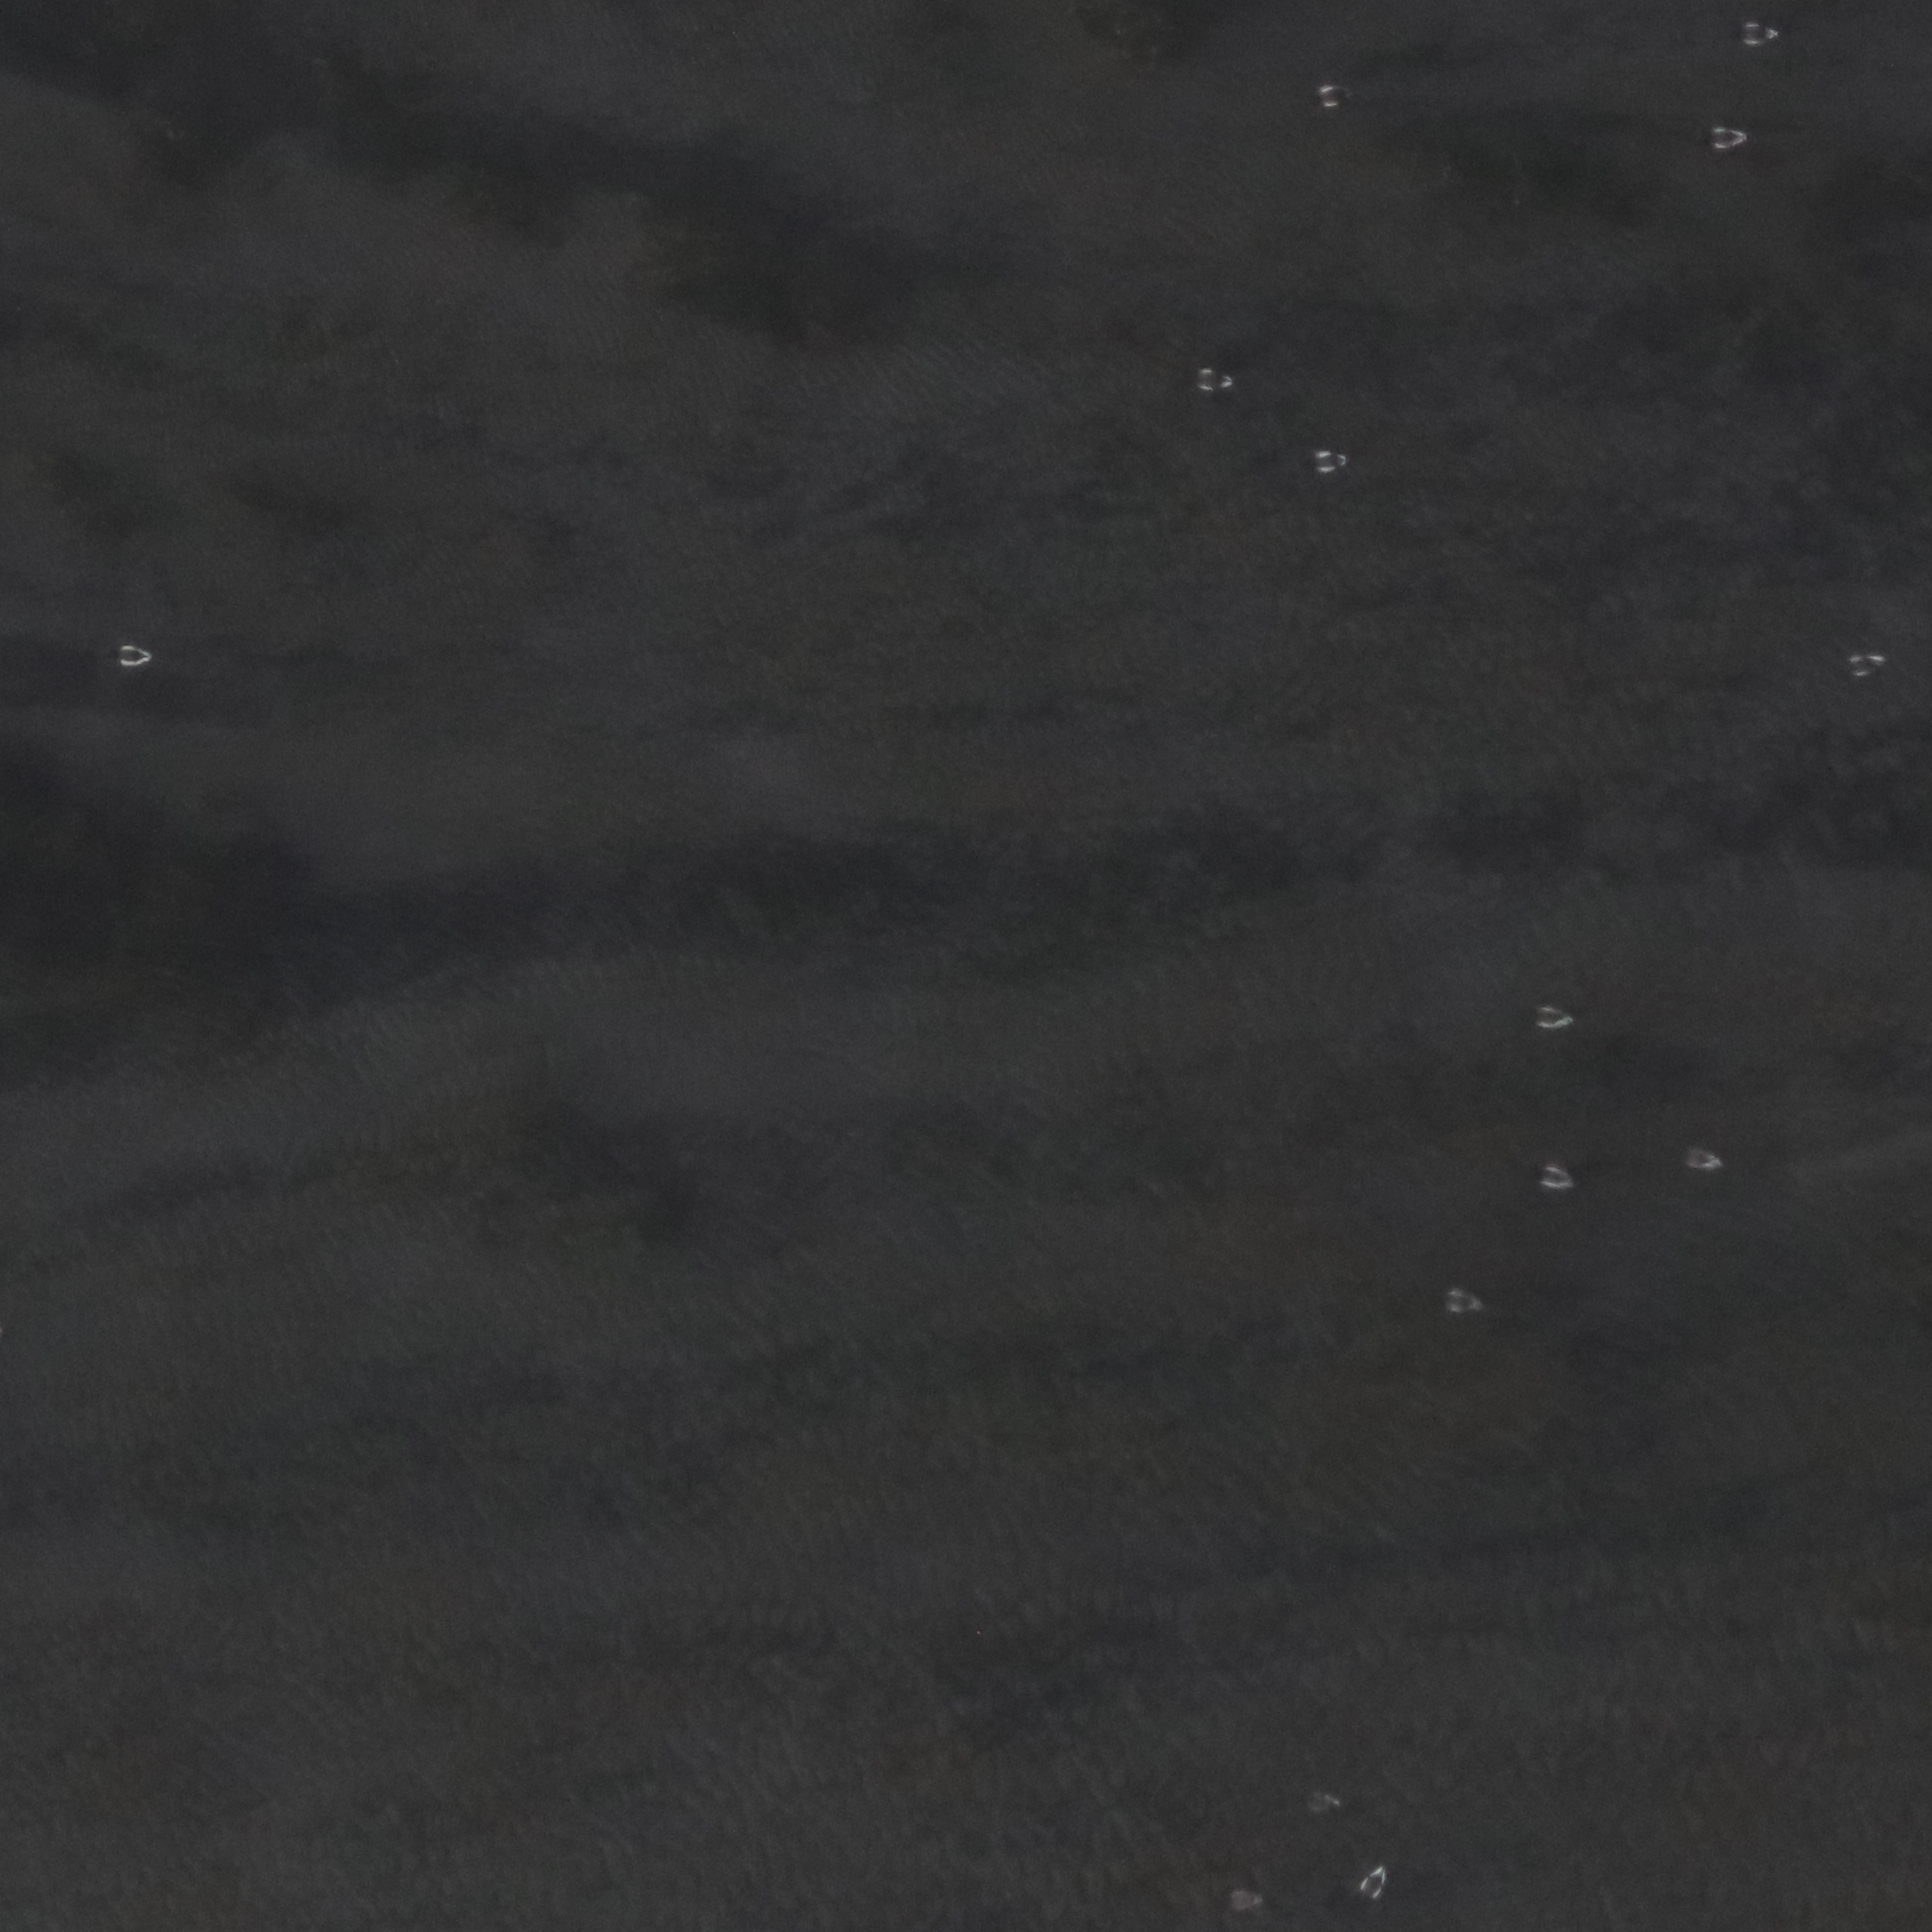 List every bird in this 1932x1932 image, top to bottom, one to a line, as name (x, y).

brant (1755, 33)
brant (1333, 94)
brant (1725, 135)
brant (1214, 381)
brant (1329, 462)
brant (127, 655)
brant (1868, 665)
brant (1556, 1014)
brant (1703, 1154)
brant (1553, 1172)
brant (1458, 1301)
brant (1324, 1804)
brant (1372, 1884)
brant (1240, 1898)